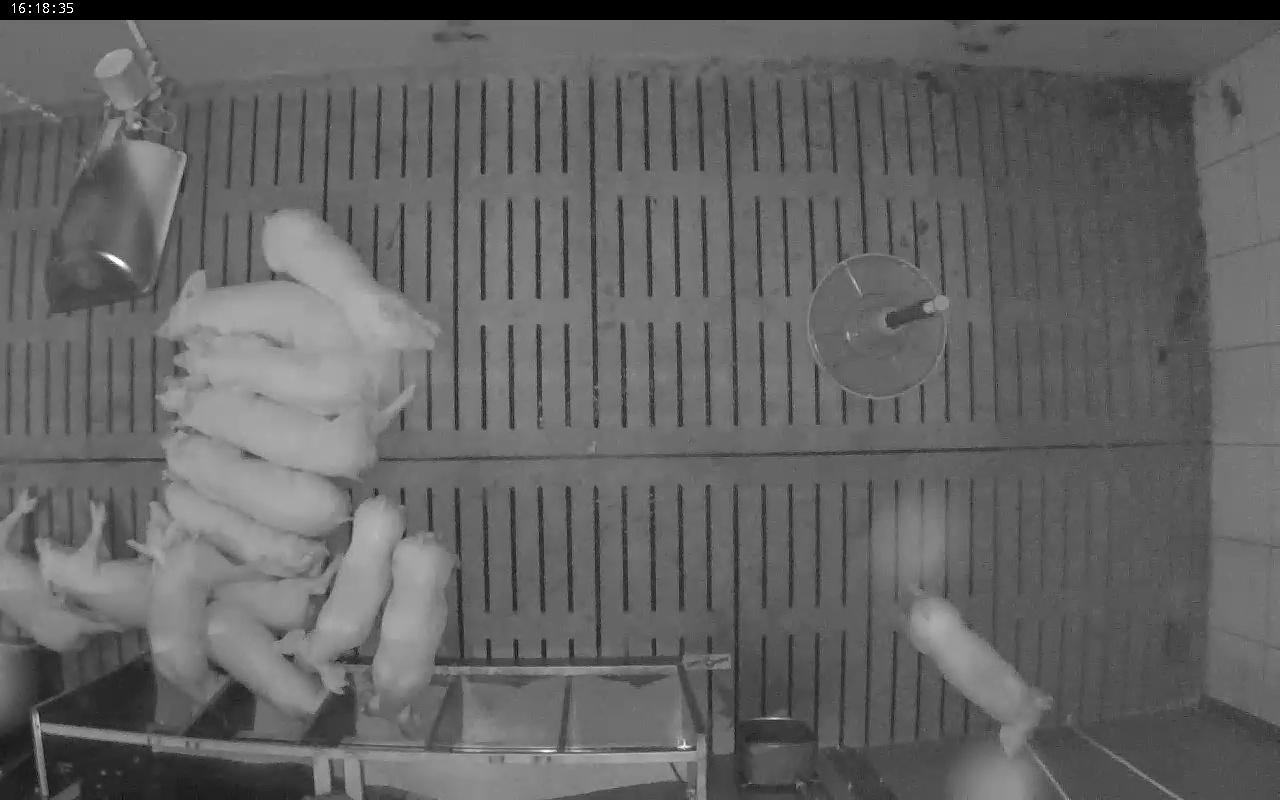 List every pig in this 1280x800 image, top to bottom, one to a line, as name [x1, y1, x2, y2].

pig [258, 208, 444, 355]
pig [152, 269, 362, 356]
pig [172, 333, 365, 415]
pig [155, 372, 418, 485]
pig [157, 429, 356, 540]
pig [163, 480, 328, 579]
pig [0, 487, 127, 652]
pig [274, 492, 407, 697]
pig [33, 499, 155, 631]
pig [126, 500, 348, 632]
pig [363, 530, 462, 738]
pig [147, 541, 274, 709]
pig [897, 579, 1055, 757]
pig [203, 600, 330, 727]